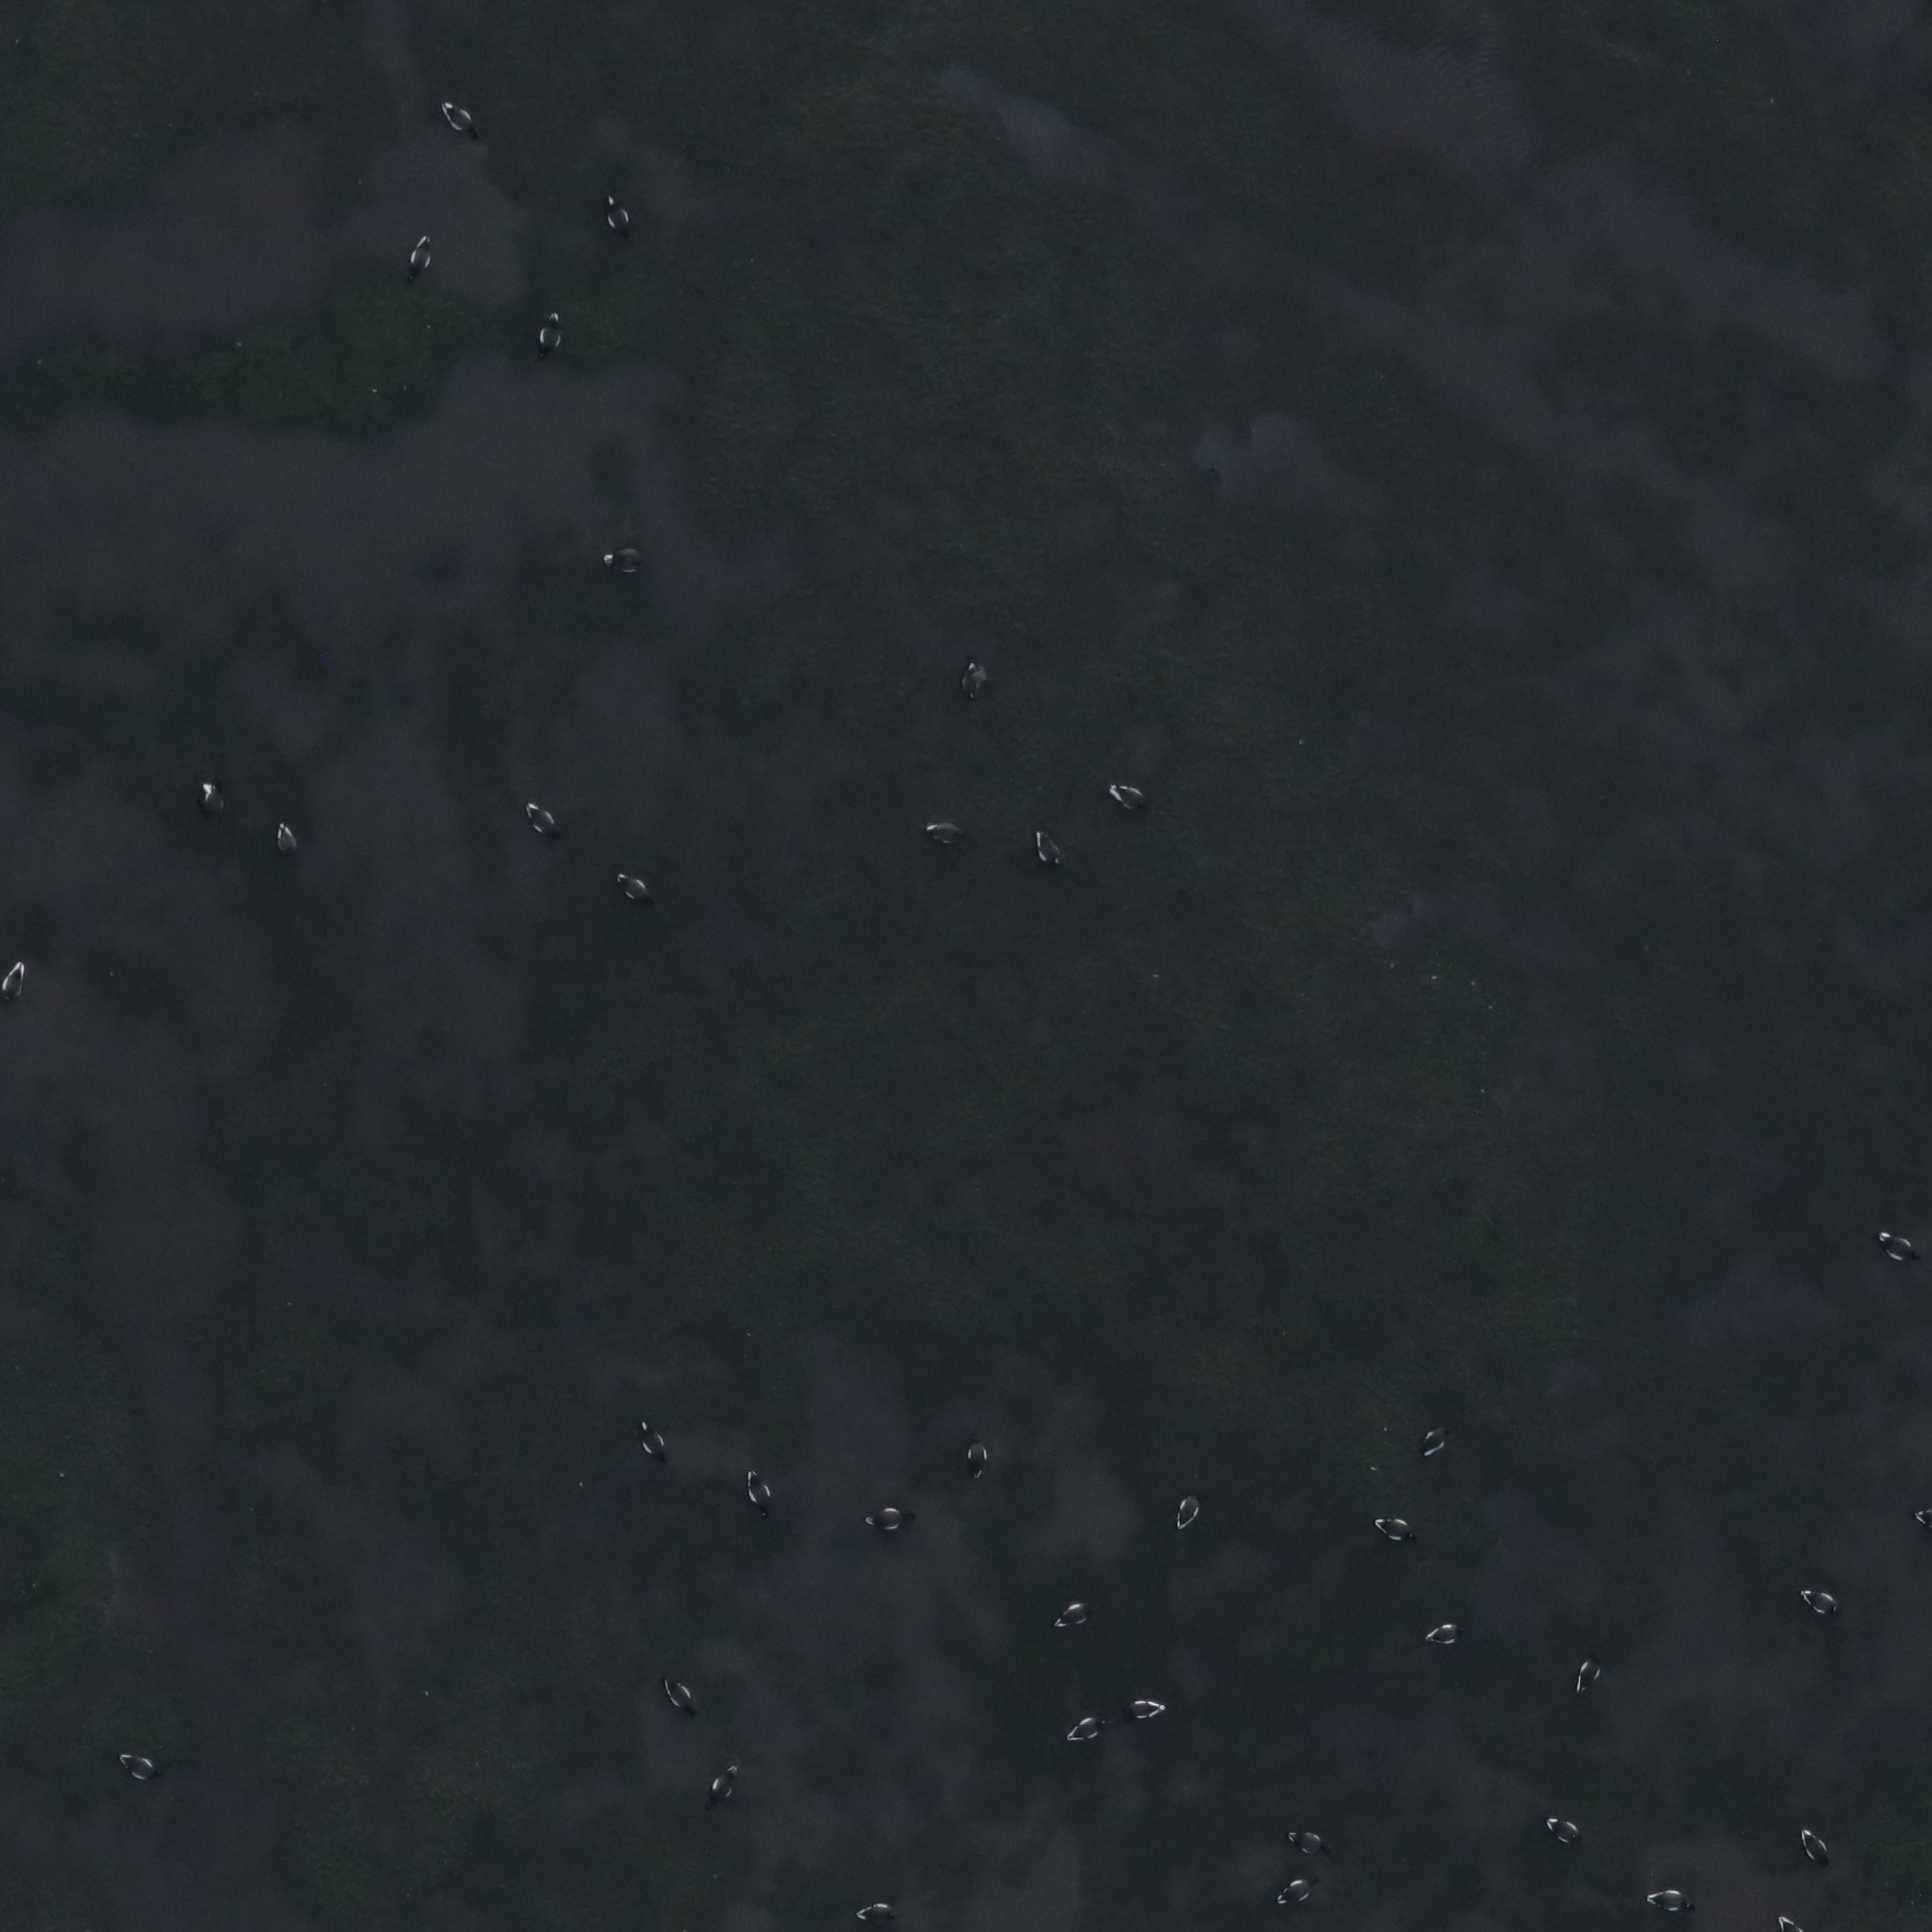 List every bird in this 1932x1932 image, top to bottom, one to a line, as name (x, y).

brant (458, 120)
brant (618, 217)
brant (419, 259)
brant (549, 337)
brant (625, 562)
brant (973, 680)
brant (1129, 796)
brant (209, 798)
brant (541, 820)
brant (945, 834)
brant (284, 840)
brant (1048, 847)
brant (634, 889)
brant (12, 983)
brant (1898, 1248)
brant (653, 1441)
brant (1435, 1441)
brant (977, 1457)
brant (759, 1491)
brant (1188, 1510)
brant (890, 1519)
brant (1395, 1529)
brant (1820, 1602)
brant (1073, 1615)
brant (1445, 1634)
brant (1589, 1673)
brant (679, 1695)
brant (1144, 1709)
brant (1089, 1727)
brant (138, 1767)
brant (725, 1785)
brant (1564, 1831)
brant (1308, 1841)
brant (1814, 1845)
brant (1298, 1890)
brant (1671, 1901)
brant (878, 1918)